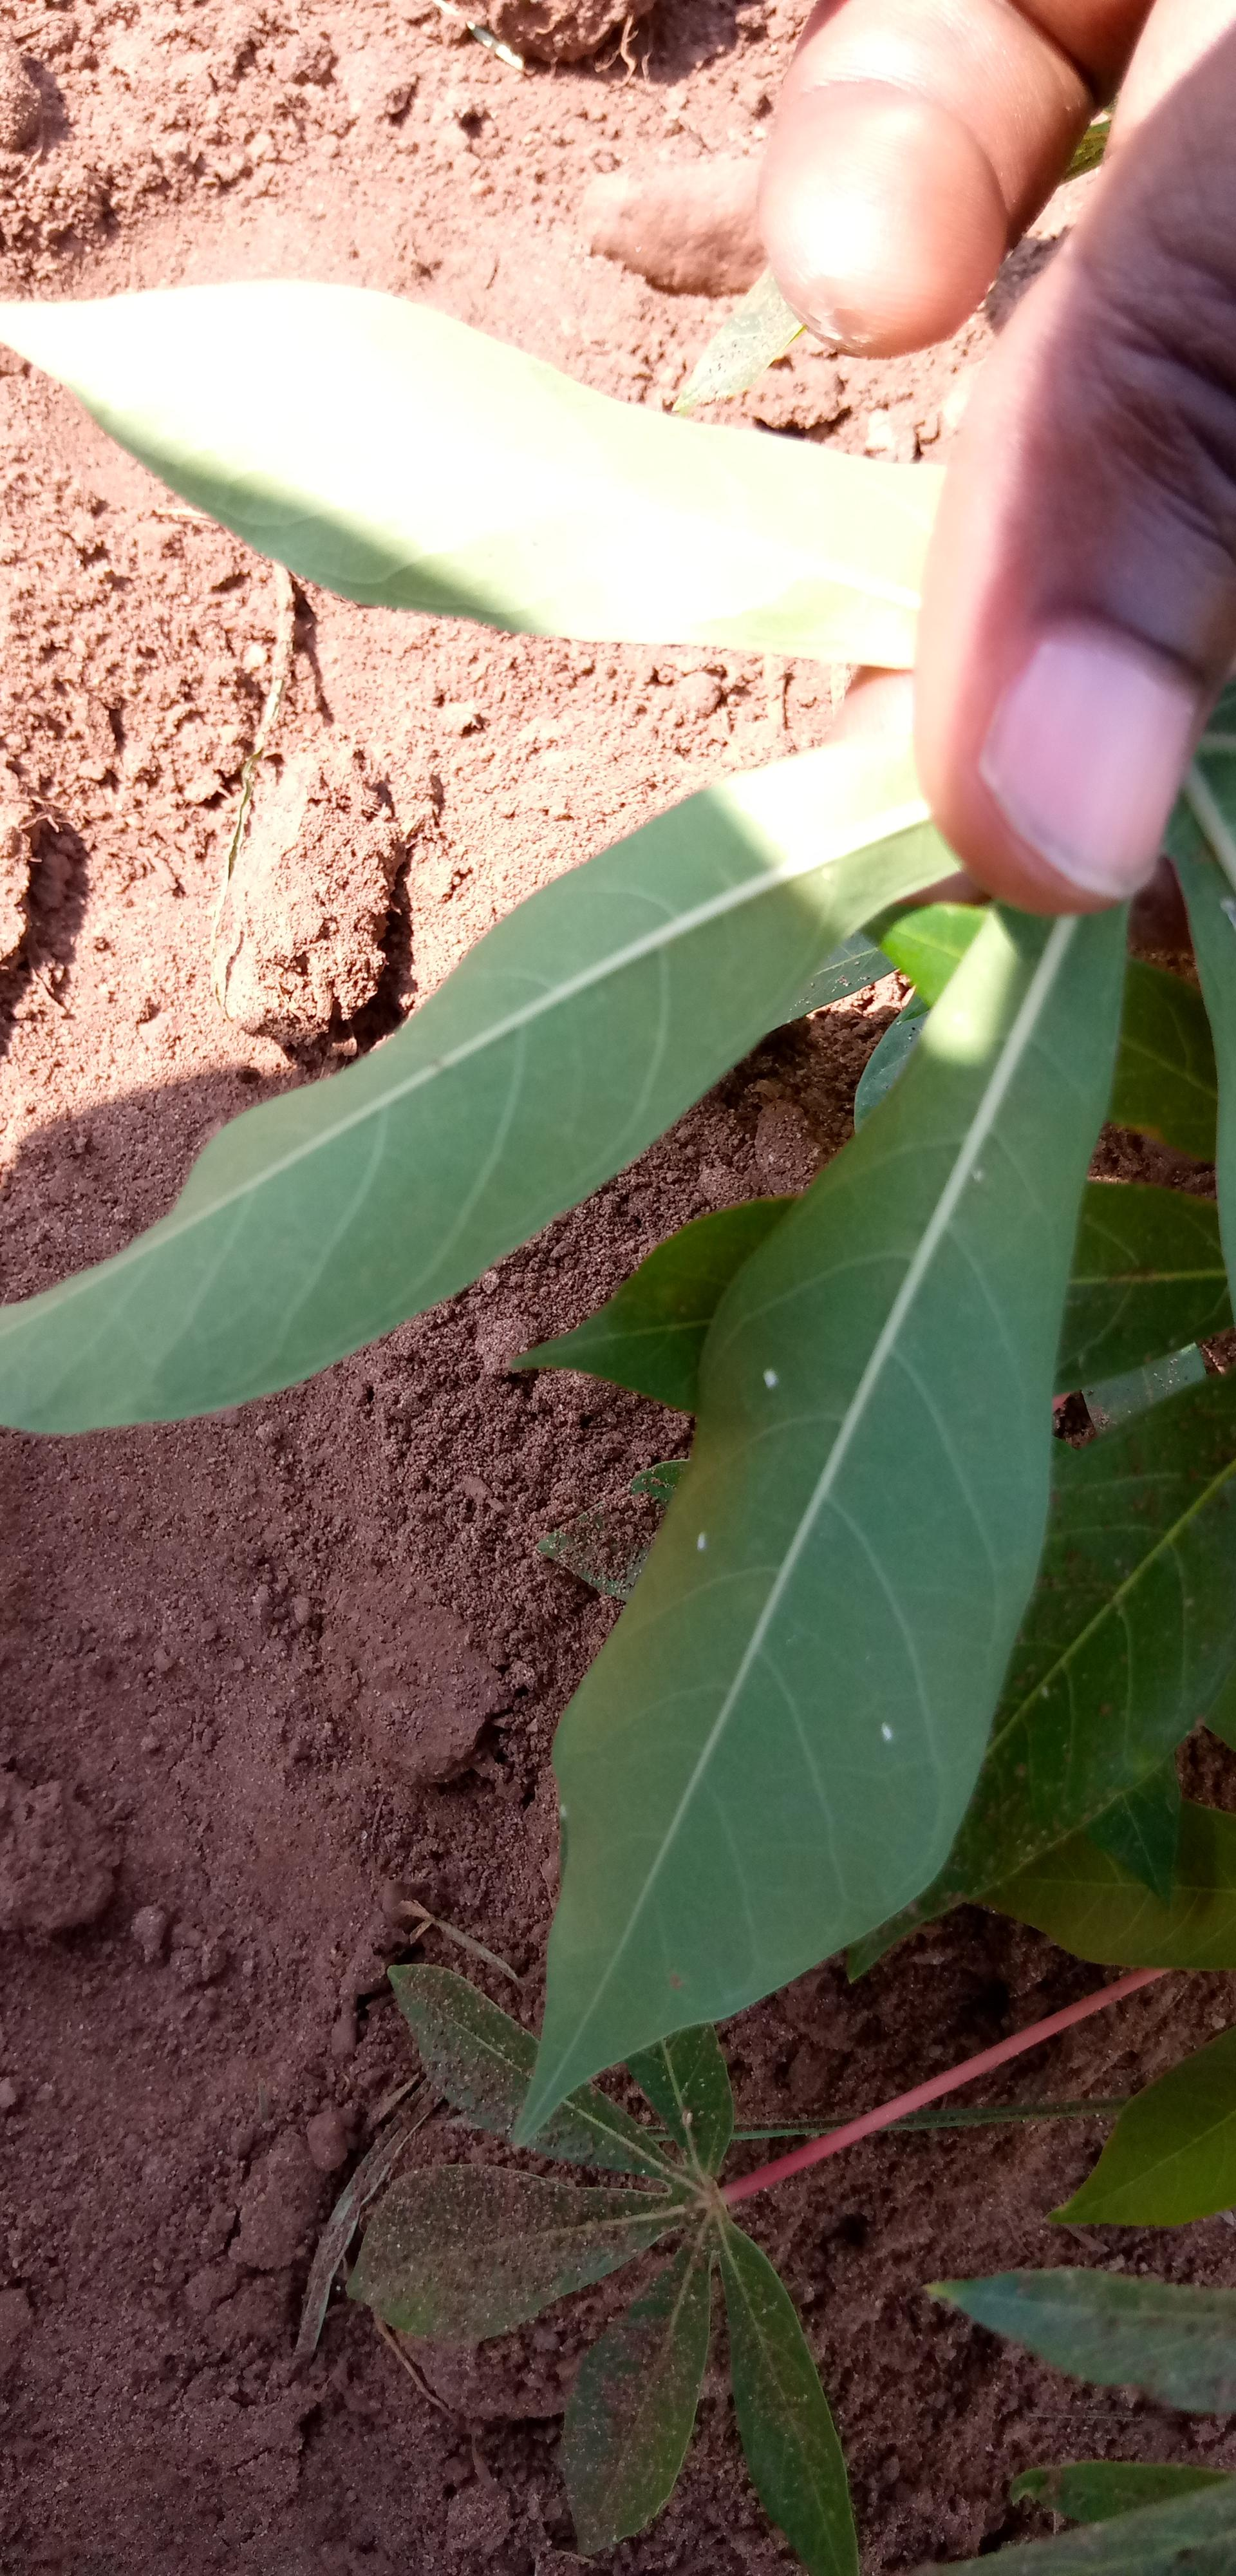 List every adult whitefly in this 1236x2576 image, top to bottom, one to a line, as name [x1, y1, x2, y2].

whitefly [818, 861, 836, 889]
whitefly [964, 1159, 991, 1189]
whitefly [754, 1365, 783, 1394]
whitefly [686, 1529, 718, 1557]
whitefly [870, 1716, 906, 1752]